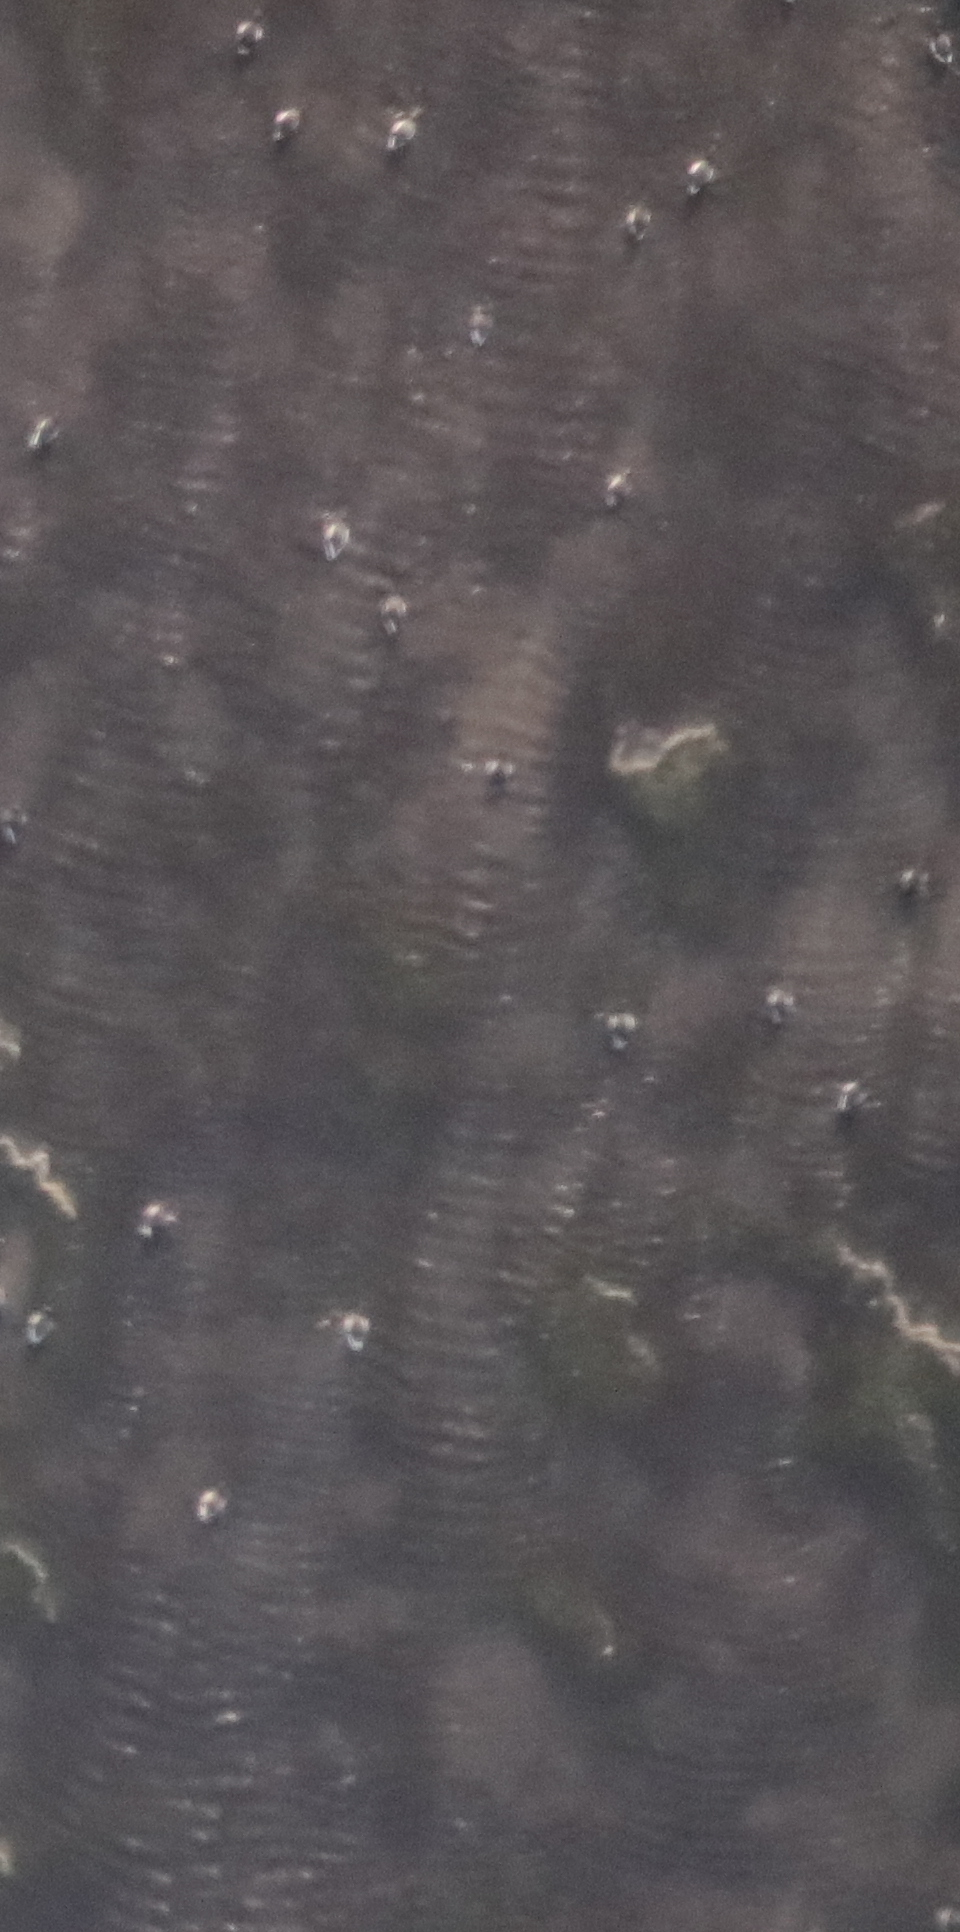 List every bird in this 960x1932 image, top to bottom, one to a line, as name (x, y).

brant (252, 34)
brant (939, 52)
brant (286, 125)
brant (409, 135)
brant (703, 175)
brant (633, 220)
brant (482, 316)
brant (50, 428)
brant (610, 496)
brant (337, 538)
brant (391, 616)
brant (503, 767)
brant (13, 824)
brant (915, 876)
brant (777, 1004)
brant (620, 1035)
brant (858, 1096)
brant (159, 1218)
brant (37, 1328)
brant (359, 1328)
brant (216, 1508)
brant (950, 1922)